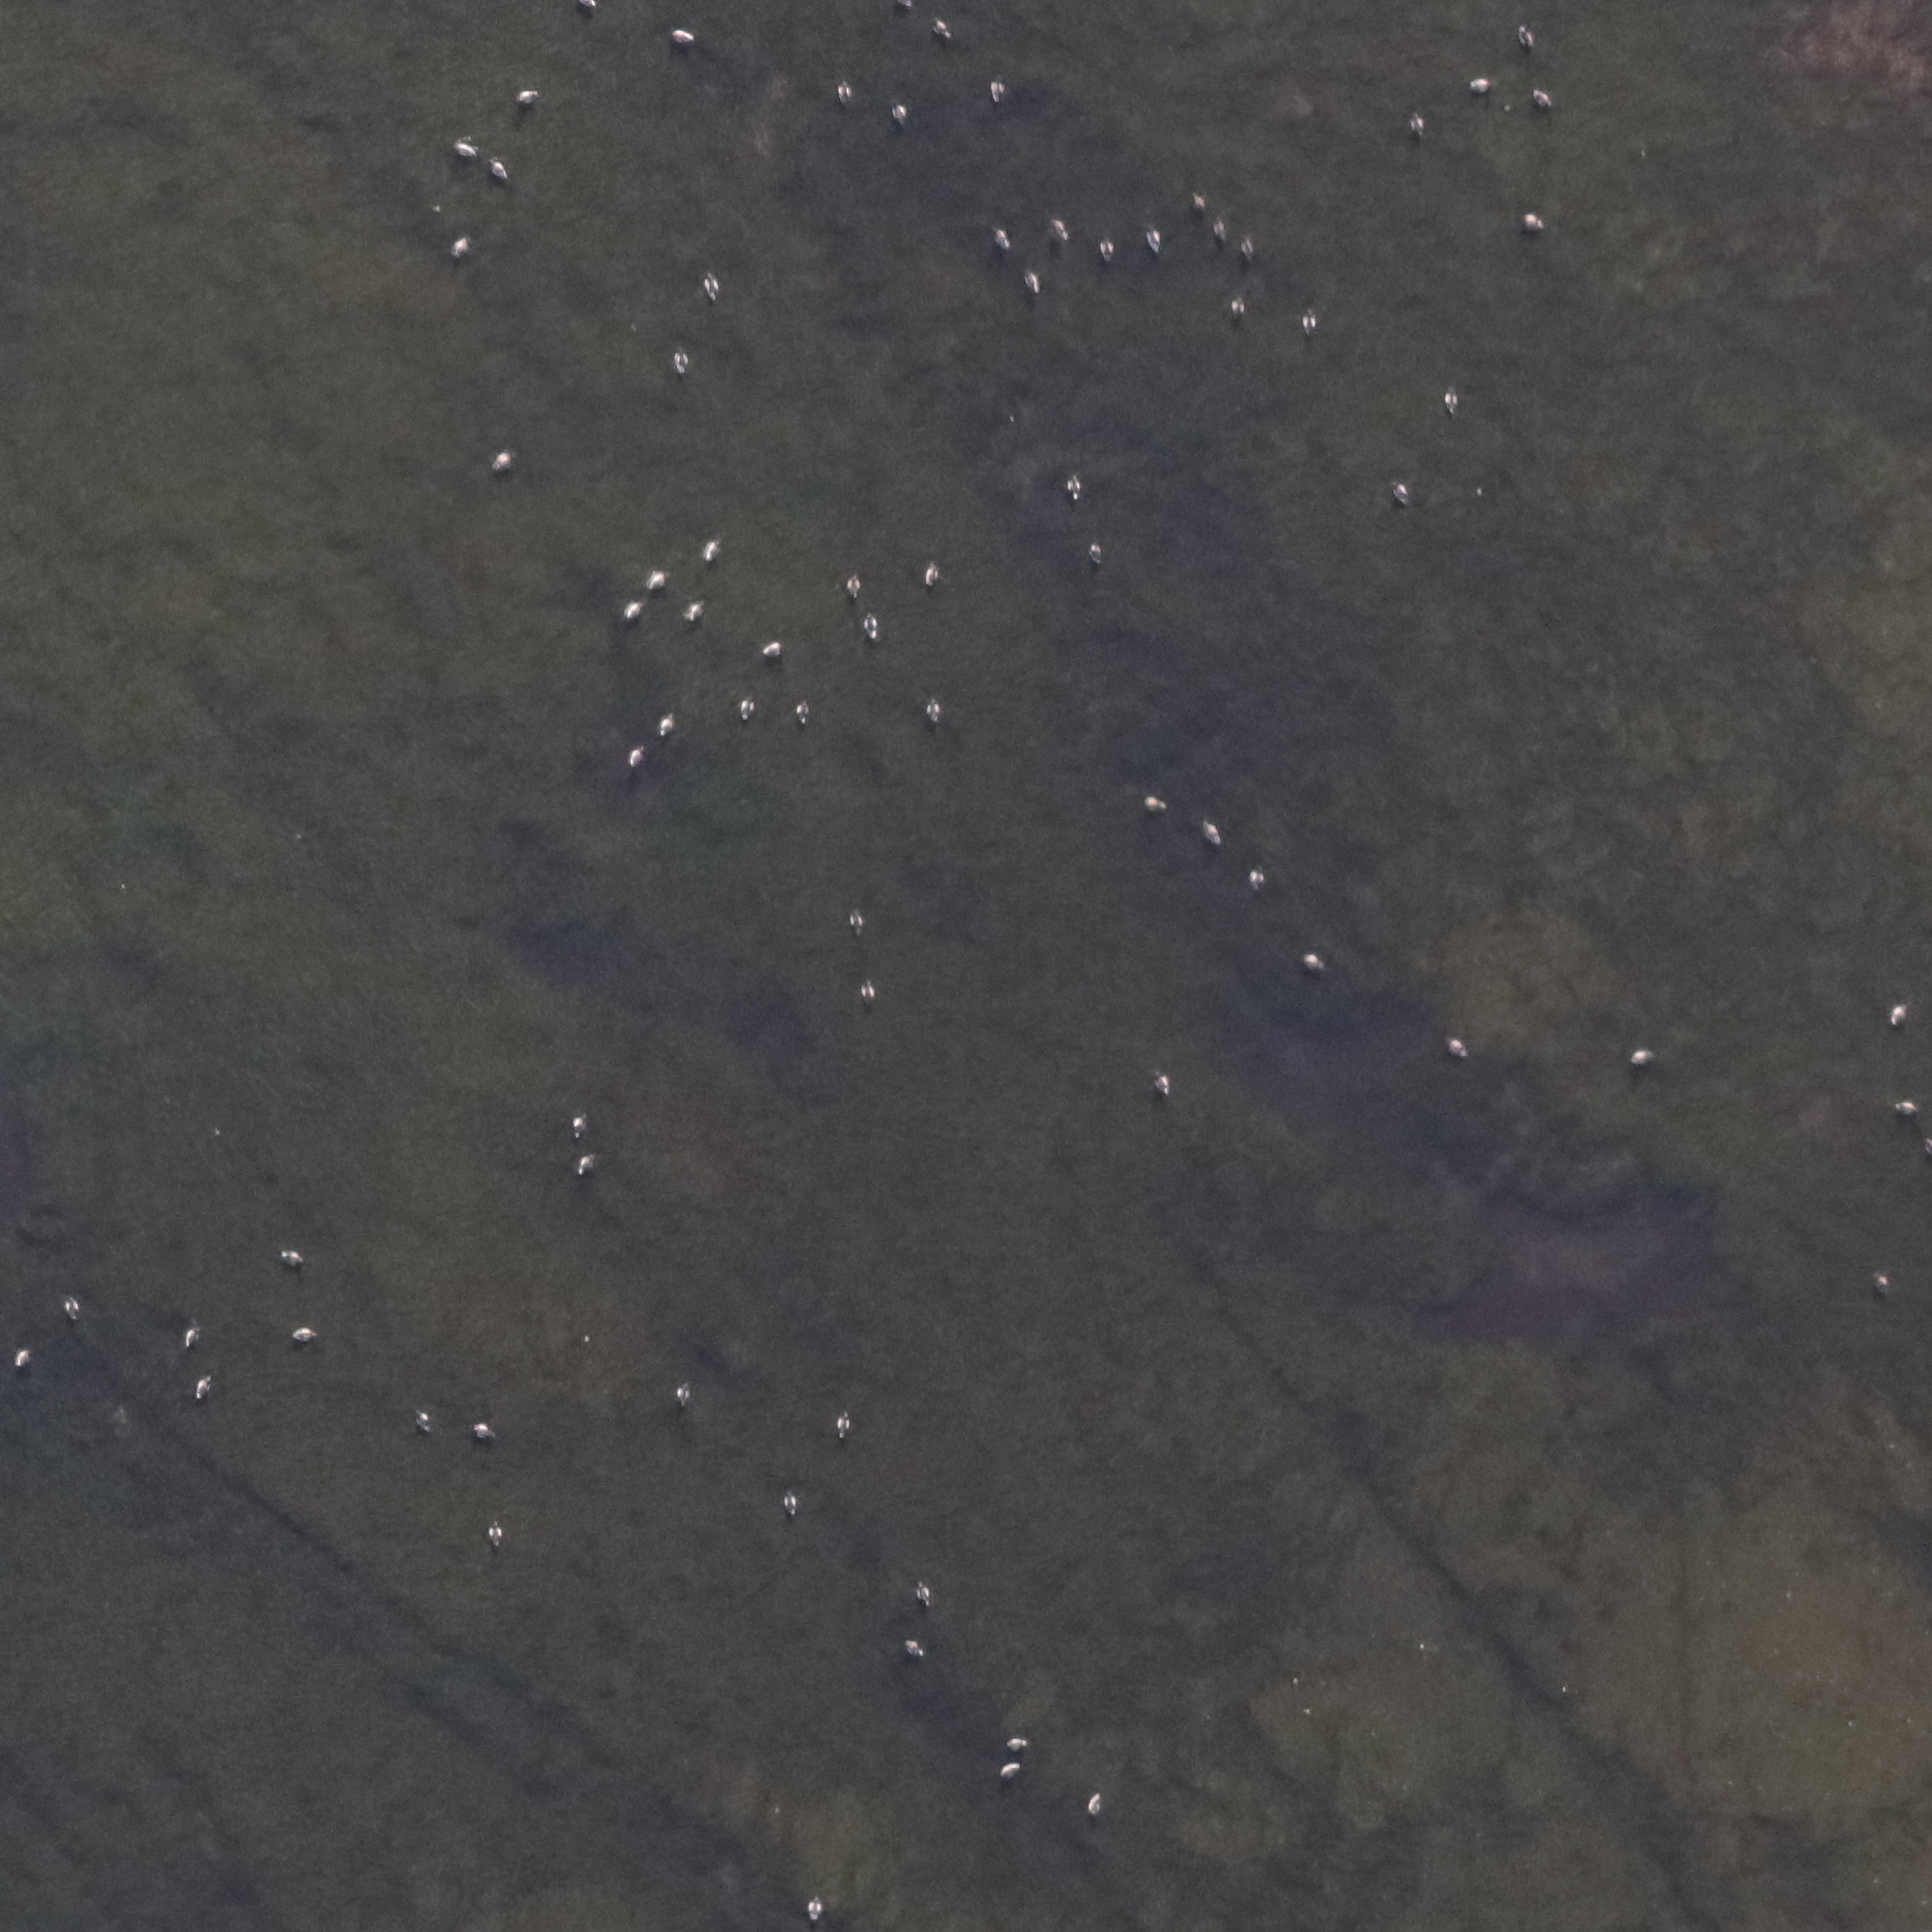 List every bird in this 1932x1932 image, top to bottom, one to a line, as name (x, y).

brant (593, 5)
brant (936, 33)
brant (681, 43)
brant (1525, 45)
brant (1002, 82)
brant (1482, 85)
brant (842, 98)
brant (1541, 99)
brant (529, 105)
brant (901, 114)
brant (1413, 122)
brant (474, 145)
brant (503, 172)
brant (1196, 196)
brant (1536, 223)
brant (1220, 226)
brant (1057, 231)
brant (998, 232)
brant (1143, 242)
brant (1107, 246)
brant (464, 249)
brant (1254, 249)
brant (1024, 281)
brant (711, 290)
brant (1244, 302)
brant (1317, 324)
brant (692, 357)
brant (1460, 403)
brant (502, 464)
brant (1074, 482)
brant (1396, 489)
brant (723, 552)
brant (1104, 552)
brant (663, 584)
brant (933, 584)
brant (861, 589)
brant (694, 612)
brant (626, 615)
brant (866, 626)
brant (769, 648)
brant (750, 707)
brant (939, 707)
brant (810, 710)
brant (663, 735)
brant (635, 764)
brant (1161, 801)
brant (1203, 829)
brant (1259, 877)
brant (856, 918)
brant (1320, 957)
brant (878, 992)
brant (1908, 1018)
brant (1455, 1051)
brant (1638, 1054)
brant (1166, 1086)
brant (1905, 1100)
brant (578, 1124)
brant (598, 1169)
brant (295, 1256)
brant (1884, 1278)
brant (76, 1310)
brant (187, 1337)
brant (307, 1341)
brant (29, 1366)
brant (206, 1386)
brant (692, 1402)
brant (426, 1425)
brant (840, 1427)
brant (482, 1436)
brant (801, 1498)
brant (500, 1528)
brant (921, 1590)
brant (906, 1647)
brant (1026, 1744)
brant (1016, 1776)
brant (1089, 1807)
brant (813, 1908)